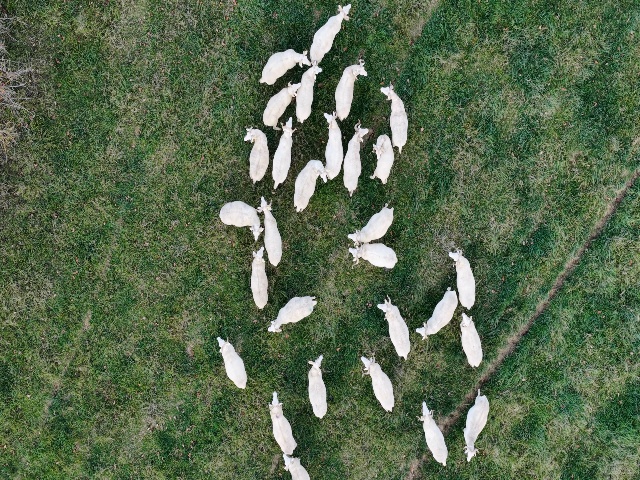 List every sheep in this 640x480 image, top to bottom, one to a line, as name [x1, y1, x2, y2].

sheep [309, 4, 351, 67]
sheep [259, 49, 311, 86]
sheep [335, 59, 367, 122]
sheep [296, 60, 322, 123]
sheep [263, 80, 301, 130]
sheep [380, 81, 408, 154]
sheep [324, 111, 343, 180]
sheep [272, 116, 297, 189]
sheep [343, 119, 369, 197]
sheep [244, 126, 269, 185]
sheep [370, 134, 394, 184]
sheep [294, 159, 331, 212]
sheep [255, 196, 282, 266]
sheep [219, 201, 264, 241]
sheep [348, 203, 394, 246]
sheep [349, 243, 398, 269]
sheep [251, 247, 268, 309]
sheep [449, 247, 475, 310]
sheep [415, 287, 458, 340]
sheep [377, 295, 410, 360]
sheep [268, 296, 317, 333]
sheep [460, 313, 483, 367]
sheep [217, 337, 247, 389]
sheep [361, 353, 395, 412]
sheep [308, 354, 328, 419]
sheep [463, 388, 490, 462]
sheep [268, 391, 297, 455]
sheep [416, 401, 448, 466]
sheep [283, 453, 310, 480]